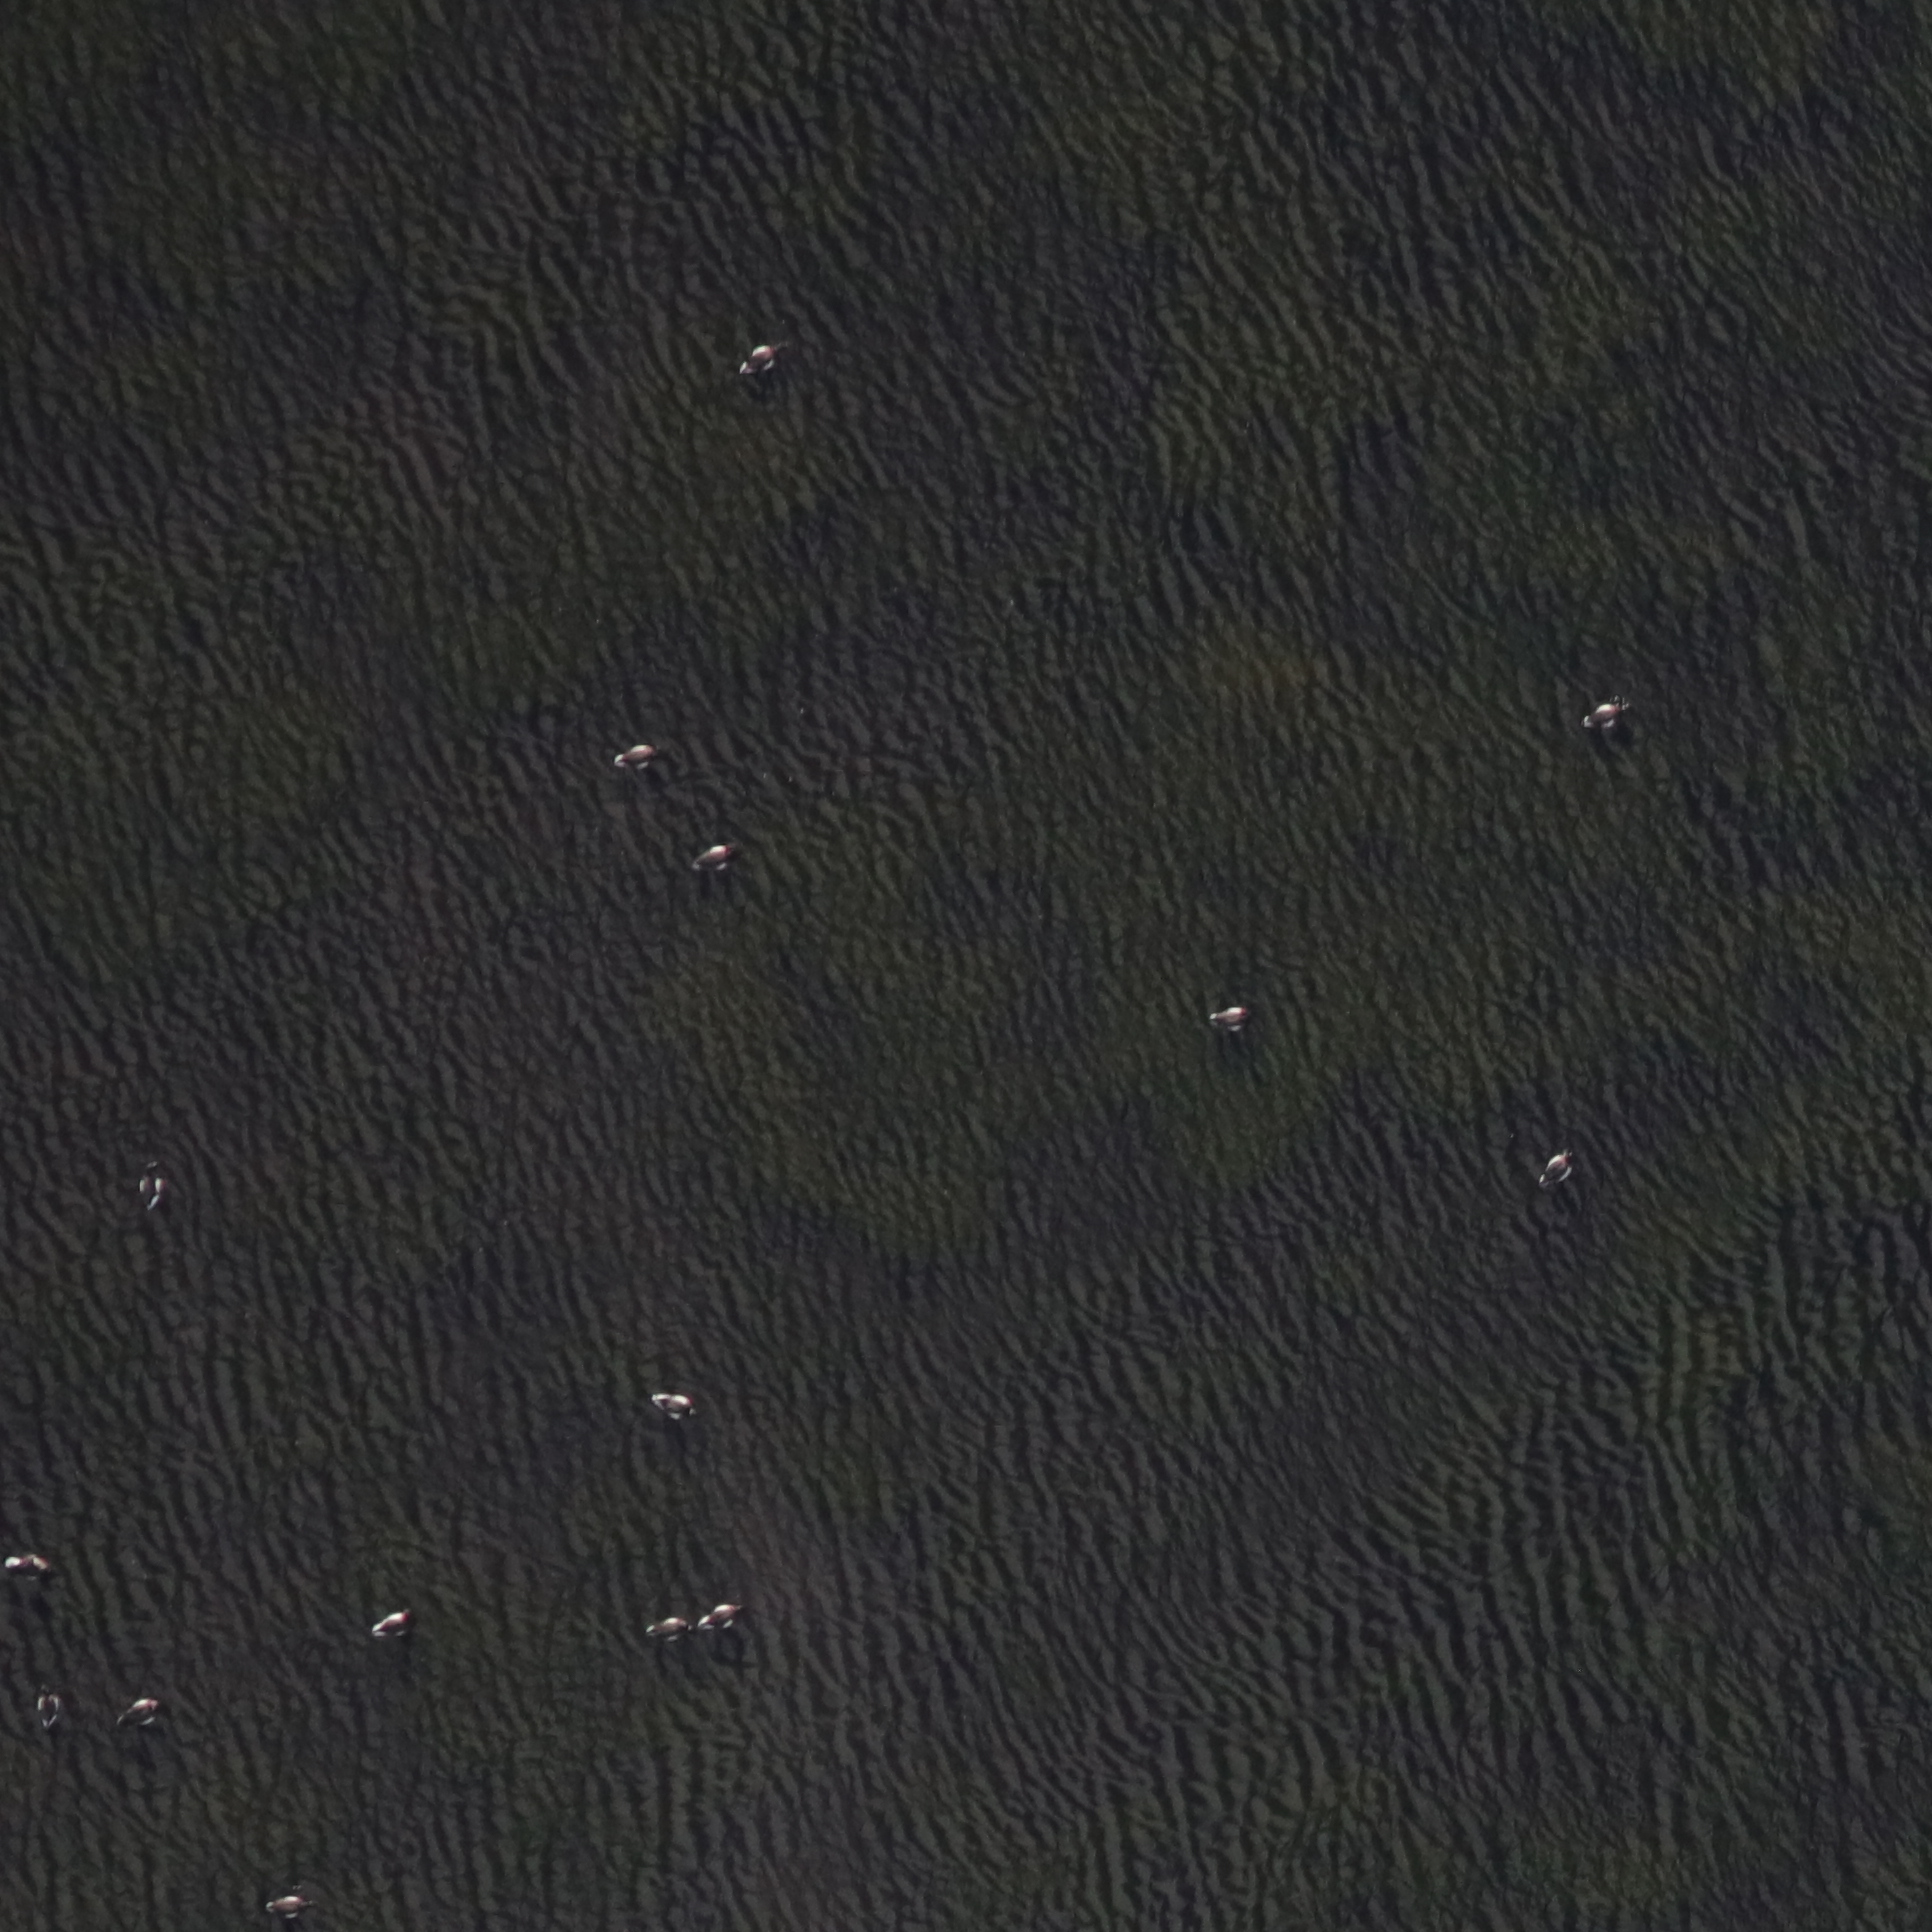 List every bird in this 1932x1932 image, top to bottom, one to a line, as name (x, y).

brant (760, 359)
brant (1603, 715)
brant (637, 757)
brant (714, 860)
brant (1228, 1018)
brant (1556, 1168)
brant (149, 1185)
brant (671, 1406)
brant (24, 1564)
brant (718, 1616)
brant (389, 1624)
brant (669, 1630)
brant (45, 1703)
brant (141, 1711)
brant (289, 1907)